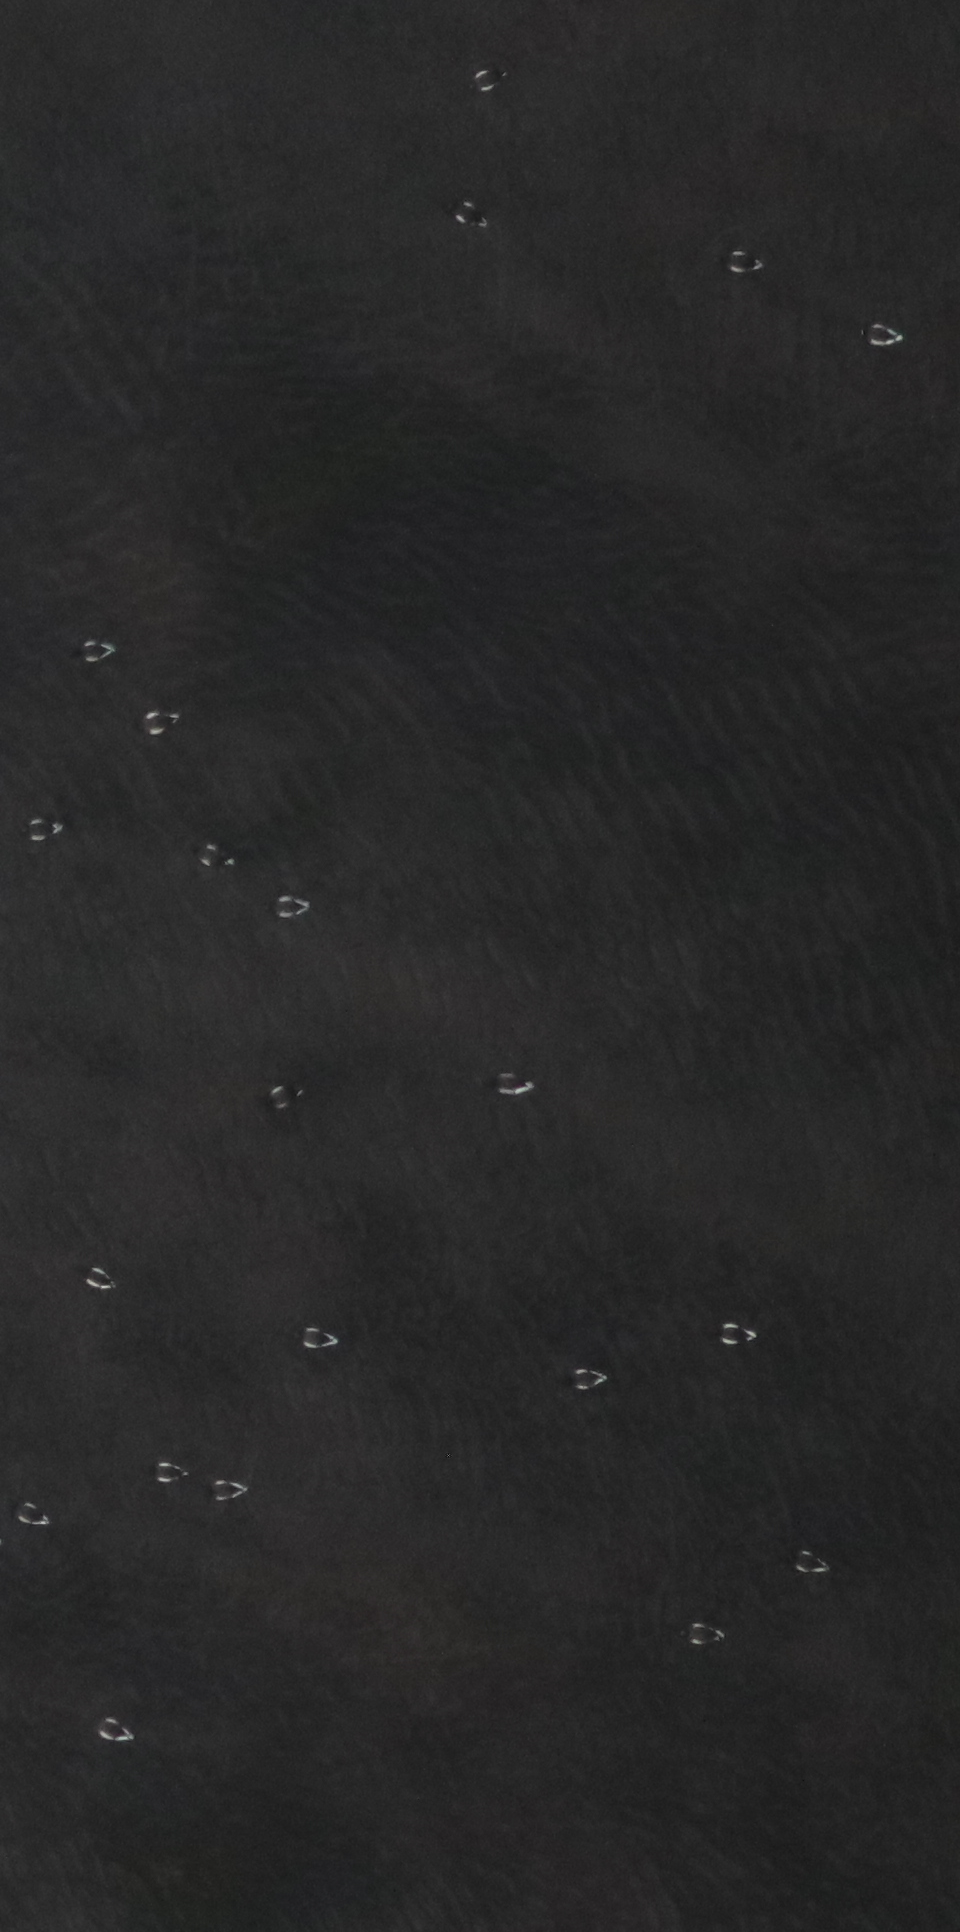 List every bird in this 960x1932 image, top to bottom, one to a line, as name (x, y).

brant (488, 80)
brant (471, 214)
brant (742, 263)
brant (880, 336)
brant (95, 651)
brant (158, 723)
brant (43, 831)
brant (214, 860)
brant (288, 906)
brant (512, 1086)
brant (284, 1097)
brant (99, 1275)
brant (736, 1334)
brant (315, 1337)
brant (586, 1378)
brant (168, 1472)
brant (224, 1489)
brant (27, 1513)
brant (808, 1561)
brant (703, 1635)
brant (111, 1727)